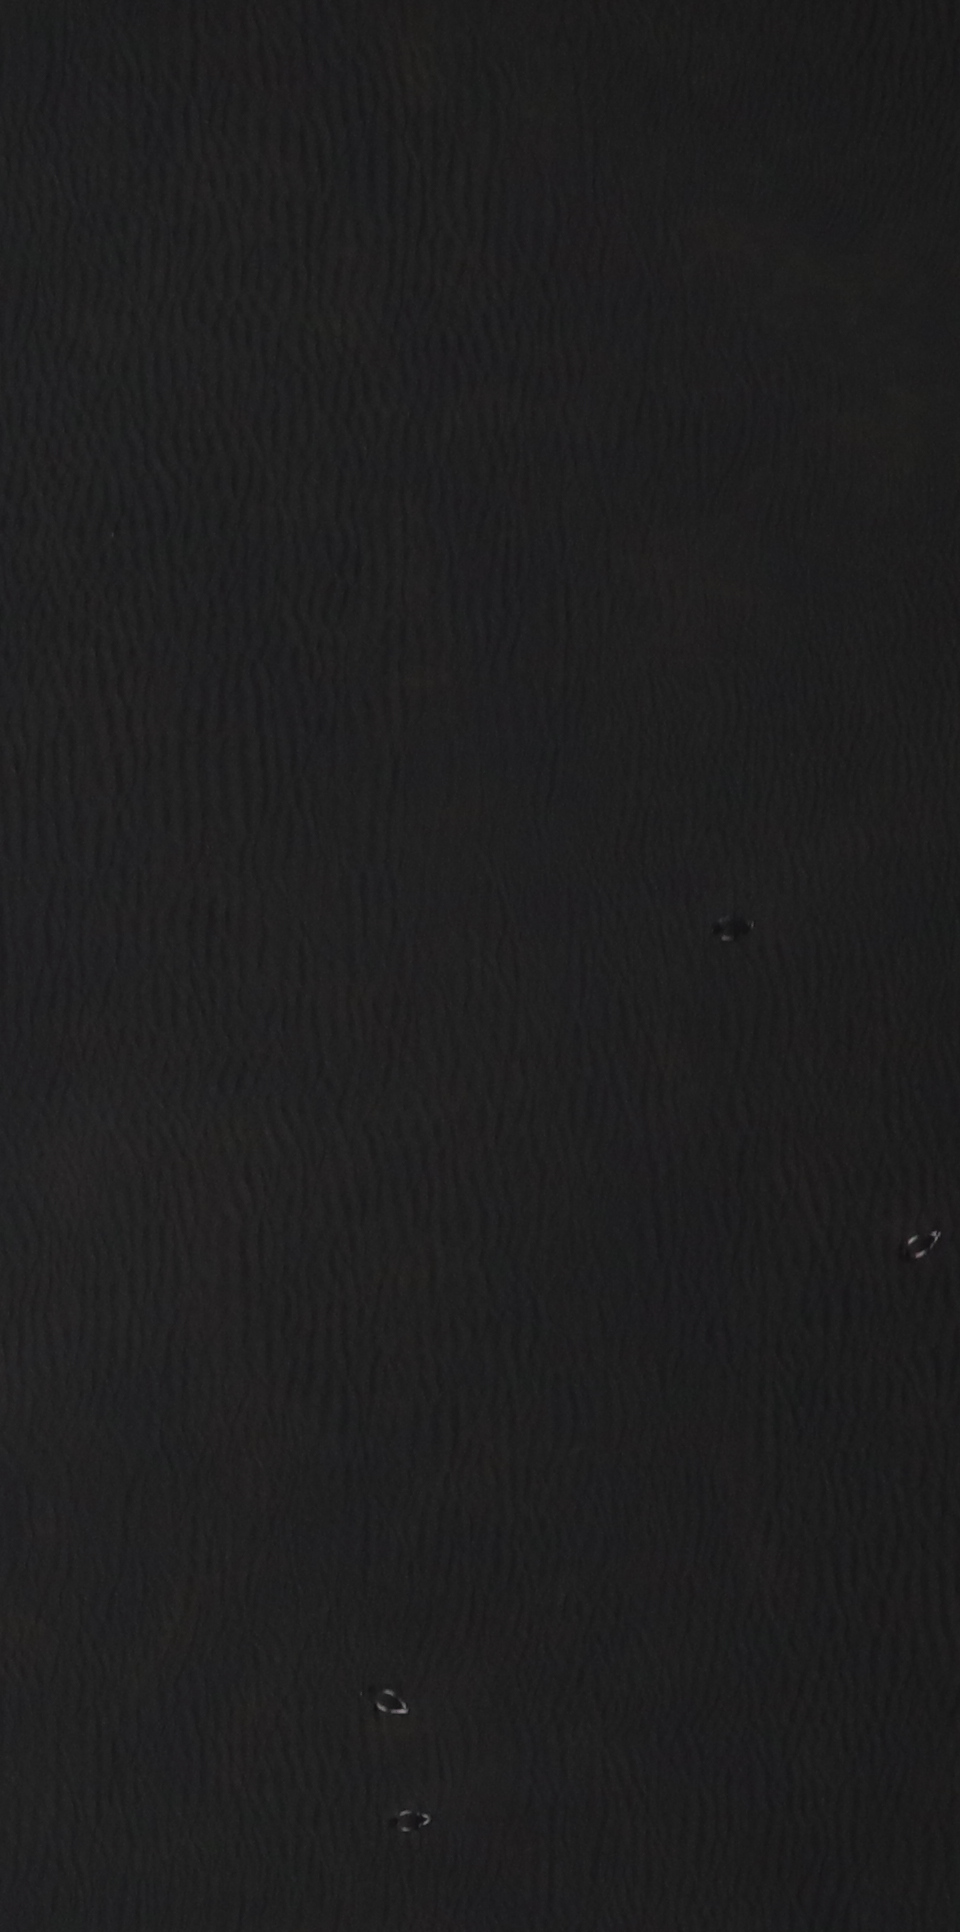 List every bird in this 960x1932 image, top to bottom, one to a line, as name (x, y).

brant (726, 927)
brant (917, 1245)
brant (389, 1701)
brant (407, 1820)